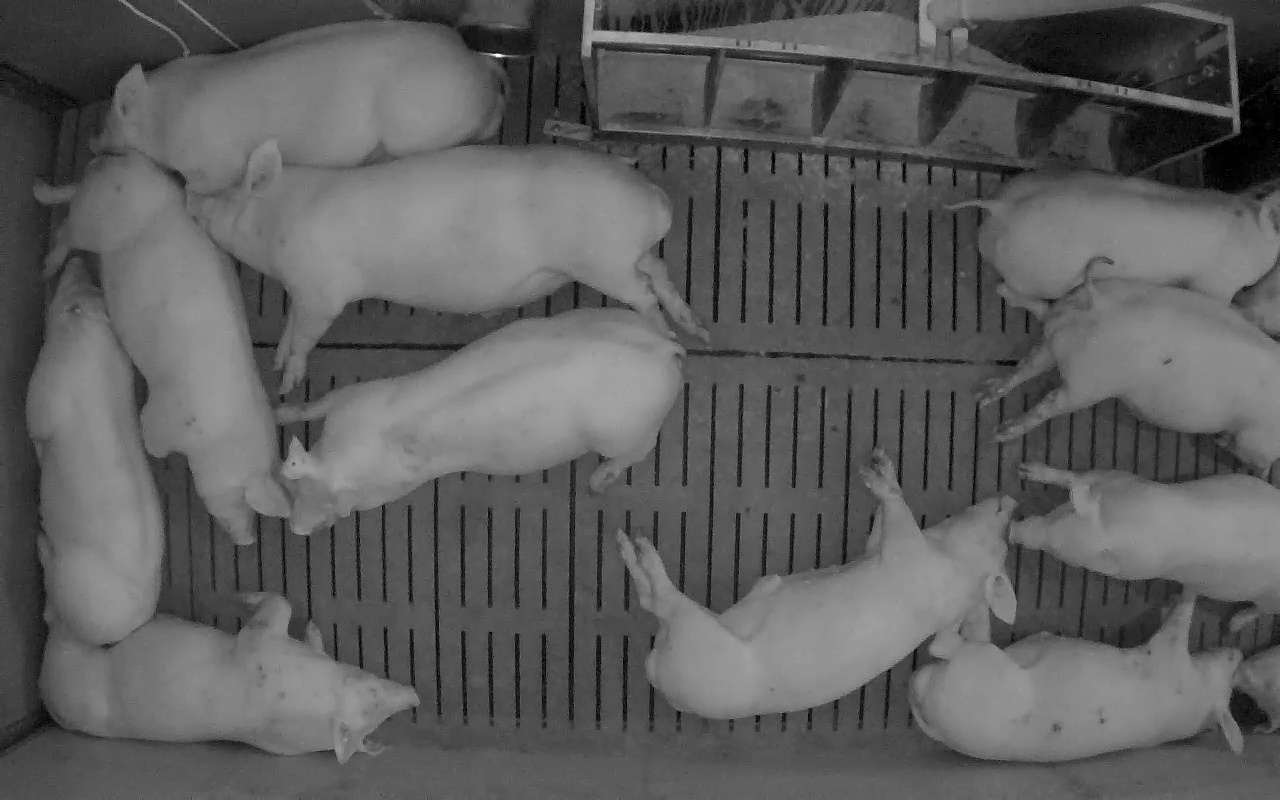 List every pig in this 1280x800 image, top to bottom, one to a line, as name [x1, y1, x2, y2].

pig [86, 19, 514, 198]
pig [183, 139, 713, 398]
pig [32, 147, 293, 549]
pig [940, 167, 1277, 324]
pig [971, 253, 1278, 472]
pig [23, 256, 165, 647]
pig [273, 307, 689, 539]
pig [615, 448, 1020, 723]
pig [1003, 459, 1279, 634]
pig [909, 585, 1245, 765]
pig [39, 588, 423, 769]
pig [1230, 645, 1280, 734]